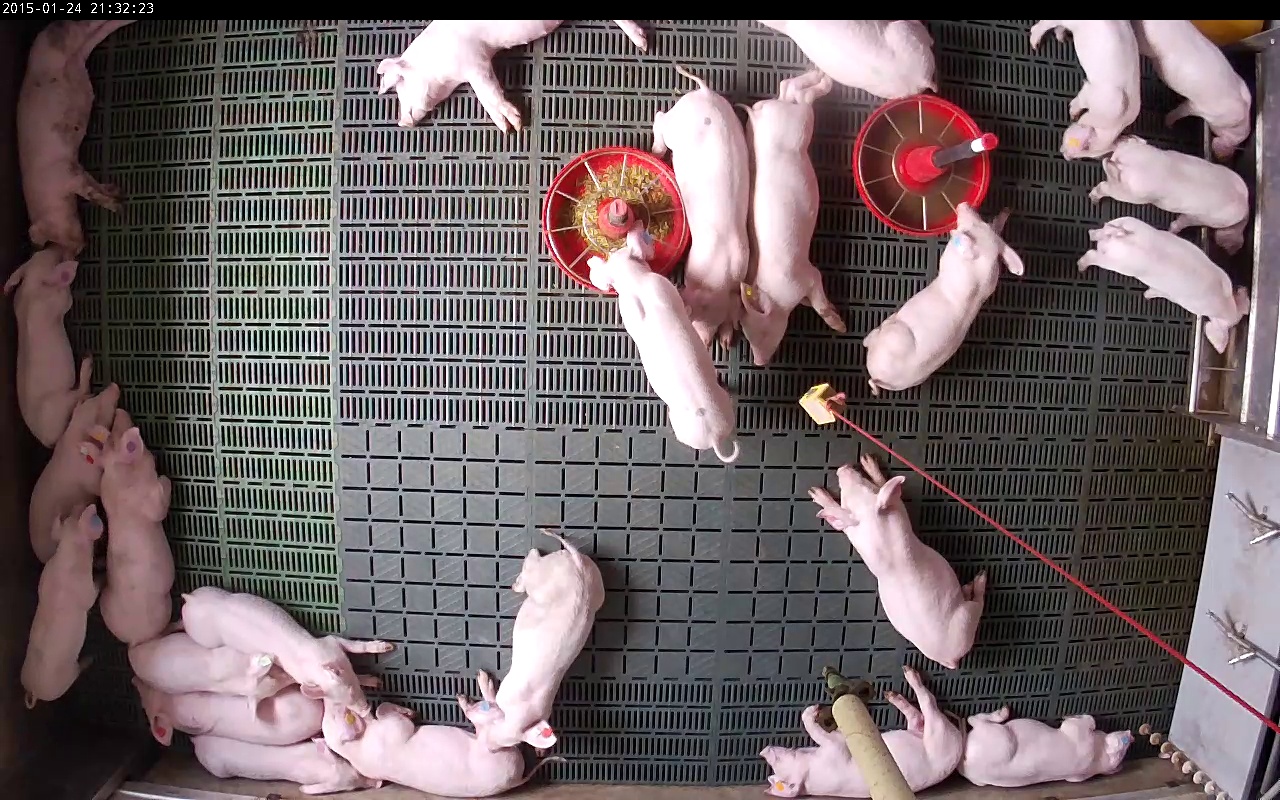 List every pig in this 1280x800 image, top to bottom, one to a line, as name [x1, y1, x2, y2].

pig [1029, 19, 1144, 162]
pig [1132, 19, 1250, 160]
pig [17, 20, 137, 256]
pig [377, 21, 650, 133]
pig [760, 21, 937, 98]
pig [652, 64, 752, 355]
pig [737, 72, 847, 368]
pig [1088, 135, 1253, 253]
pig [861, 199, 1024, 397]
pig [1077, 216, 1248, 352]
pig [587, 219, 740, 464]
pig [4, 245, 92, 448]
pig [28, 383, 122, 567]
pig [74, 410, 178, 646]
pig [806, 456, 990, 673]
pig [19, 502, 106, 710]
pig [464, 526, 604, 759]
pig [180, 590, 394, 719]
pig [130, 632, 296, 724]
pig [759, 666, 965, 799]
pig [320, 668, 569, 797]
pig [133, 680, 323, 748]
pig [958, 708, 1133, 787]
pig [190, 734, 382, 793]